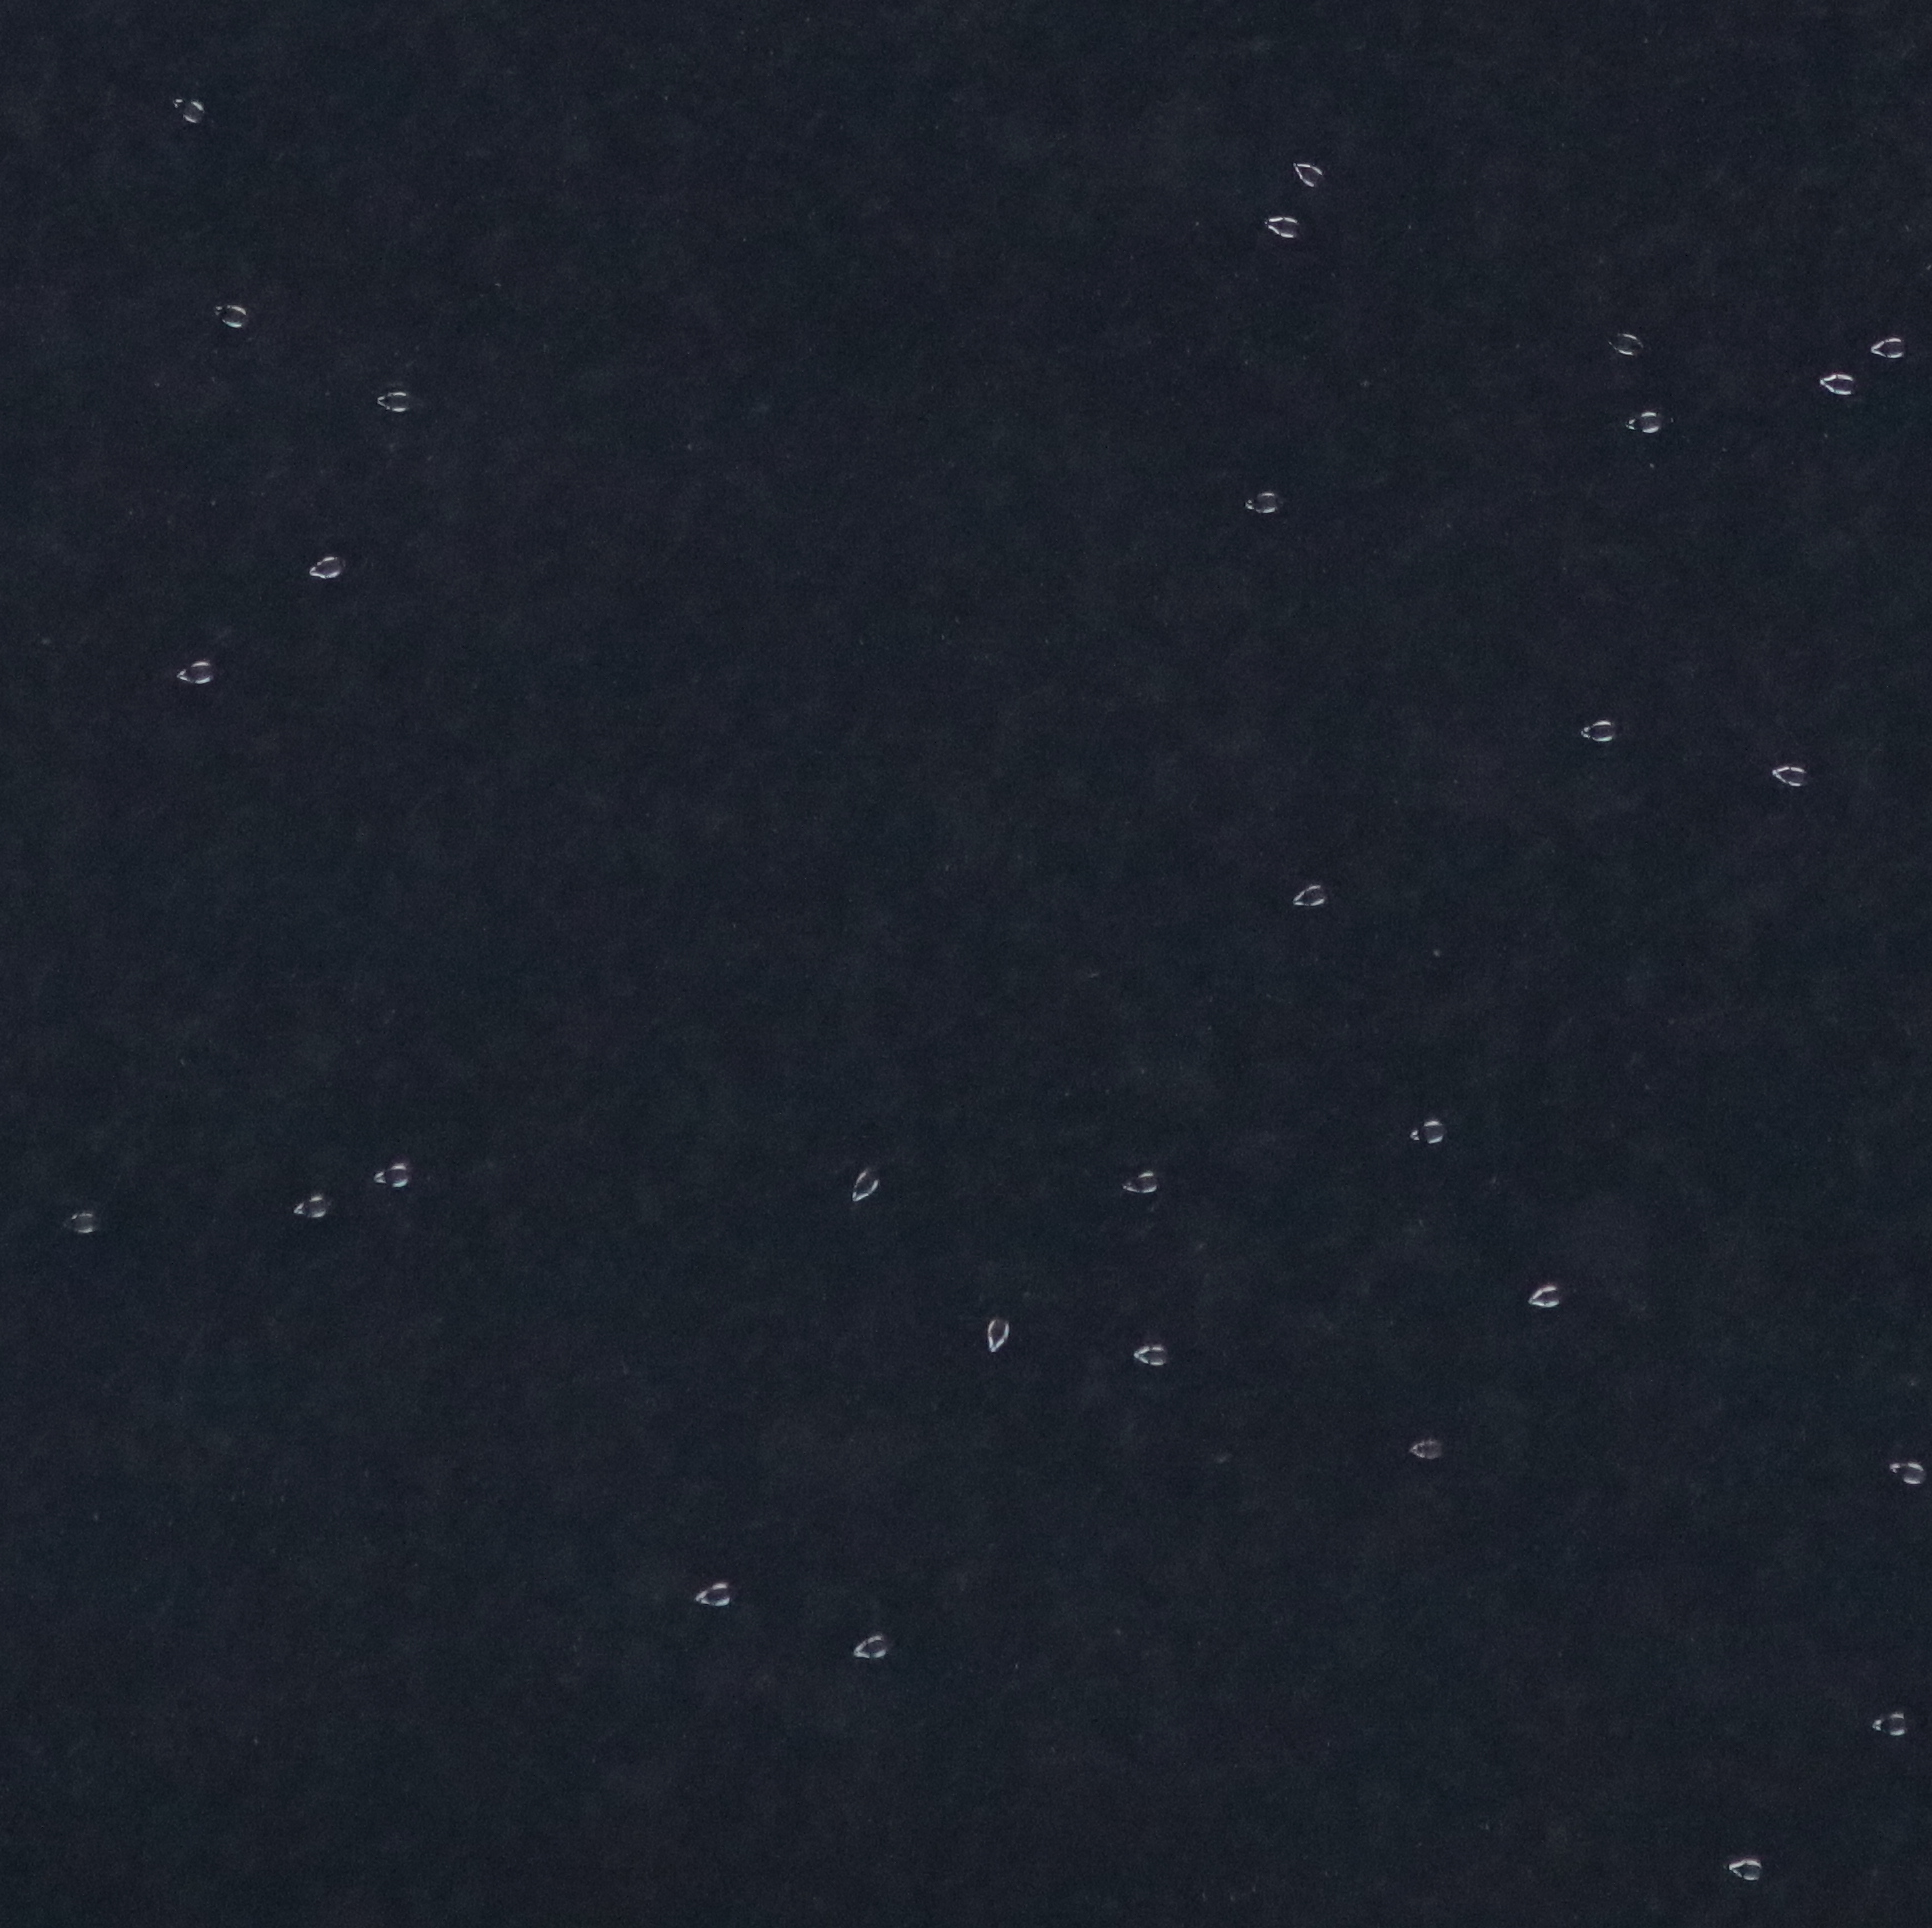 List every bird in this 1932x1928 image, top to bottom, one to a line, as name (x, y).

brant (191, 112)
brant (1312, 175)
brant (1286, 226)
brant (233, 315)
brant (1626, 344)
brant (1891, 347)
brant (1840, 384)
brant (396, 401)
brant (1647, 423)
brant (1265, 503)
brant (328, 568)
brant (197, 673)
brant (1601, 732)
brant (1792, 776)
brant (1312, 895)
brant (1431, 1132)
brant (395, 1176)
brant (1143, 1182)
brant (864, 1183)
brant (313, 1208)
brant (83, 1222)
brant (1548, 1295)
brant (998, 1332)
brant (1153, 1355)
brant (1432, 1448)
brant (1909, 1473)
brant (718, 1595)
brant (874, 1646)
brant (1893, 1725)
brant (1750, 1869)